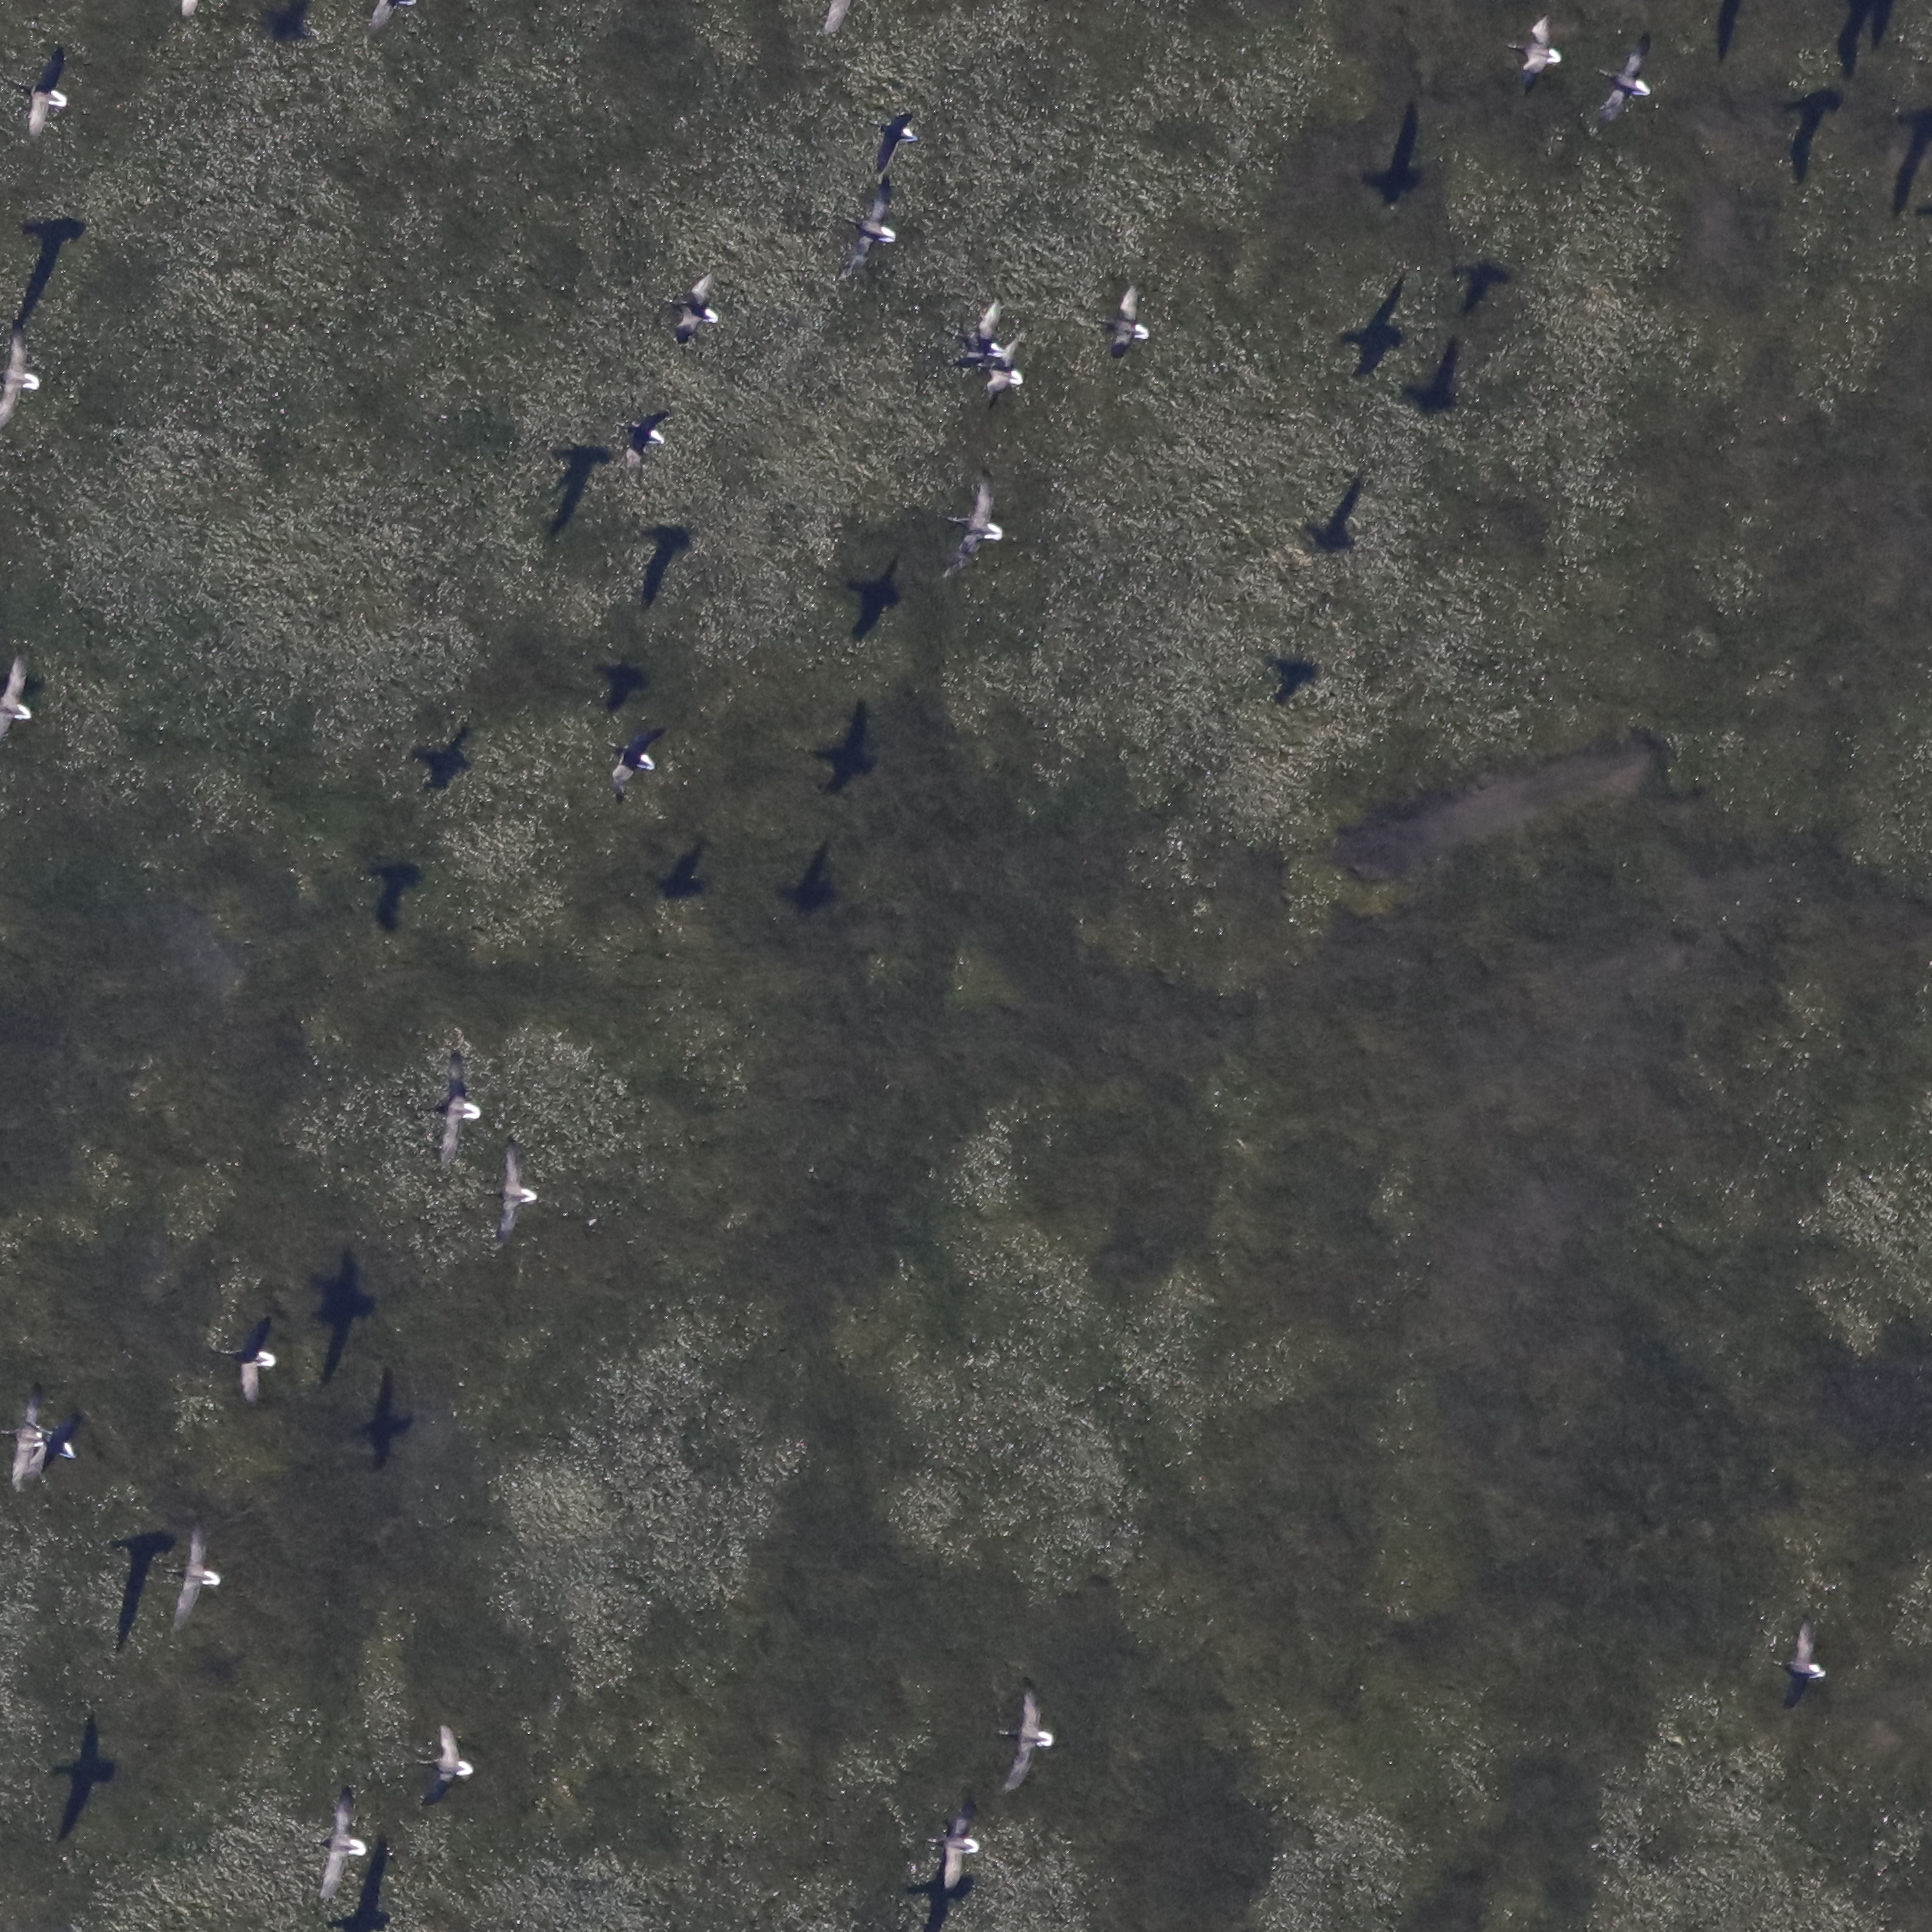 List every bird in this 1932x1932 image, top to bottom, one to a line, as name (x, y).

brant (1543, 59)
brant (1622, 63)
brant (56, 91)
brant (897, 138)
brant (867, 225)
brant (699, 310)
brant (1120, 318)
brant (979, 330)
brant (39, 372)
brant (1006, 379)
brant (632, 427)
brant (975, 533)
brant (20, 709)
brant (630, 754)
brant (455, 1116)
brant (517, 1202)
brant (240, 1358)
brant (12, 1429)
brant (63, 1444)
brant (188, 1563)
brant (1820, 1666)
brant (1044, 1737)
brant (454, 1762)
brant (333, 1846)
brant (961, 1847)